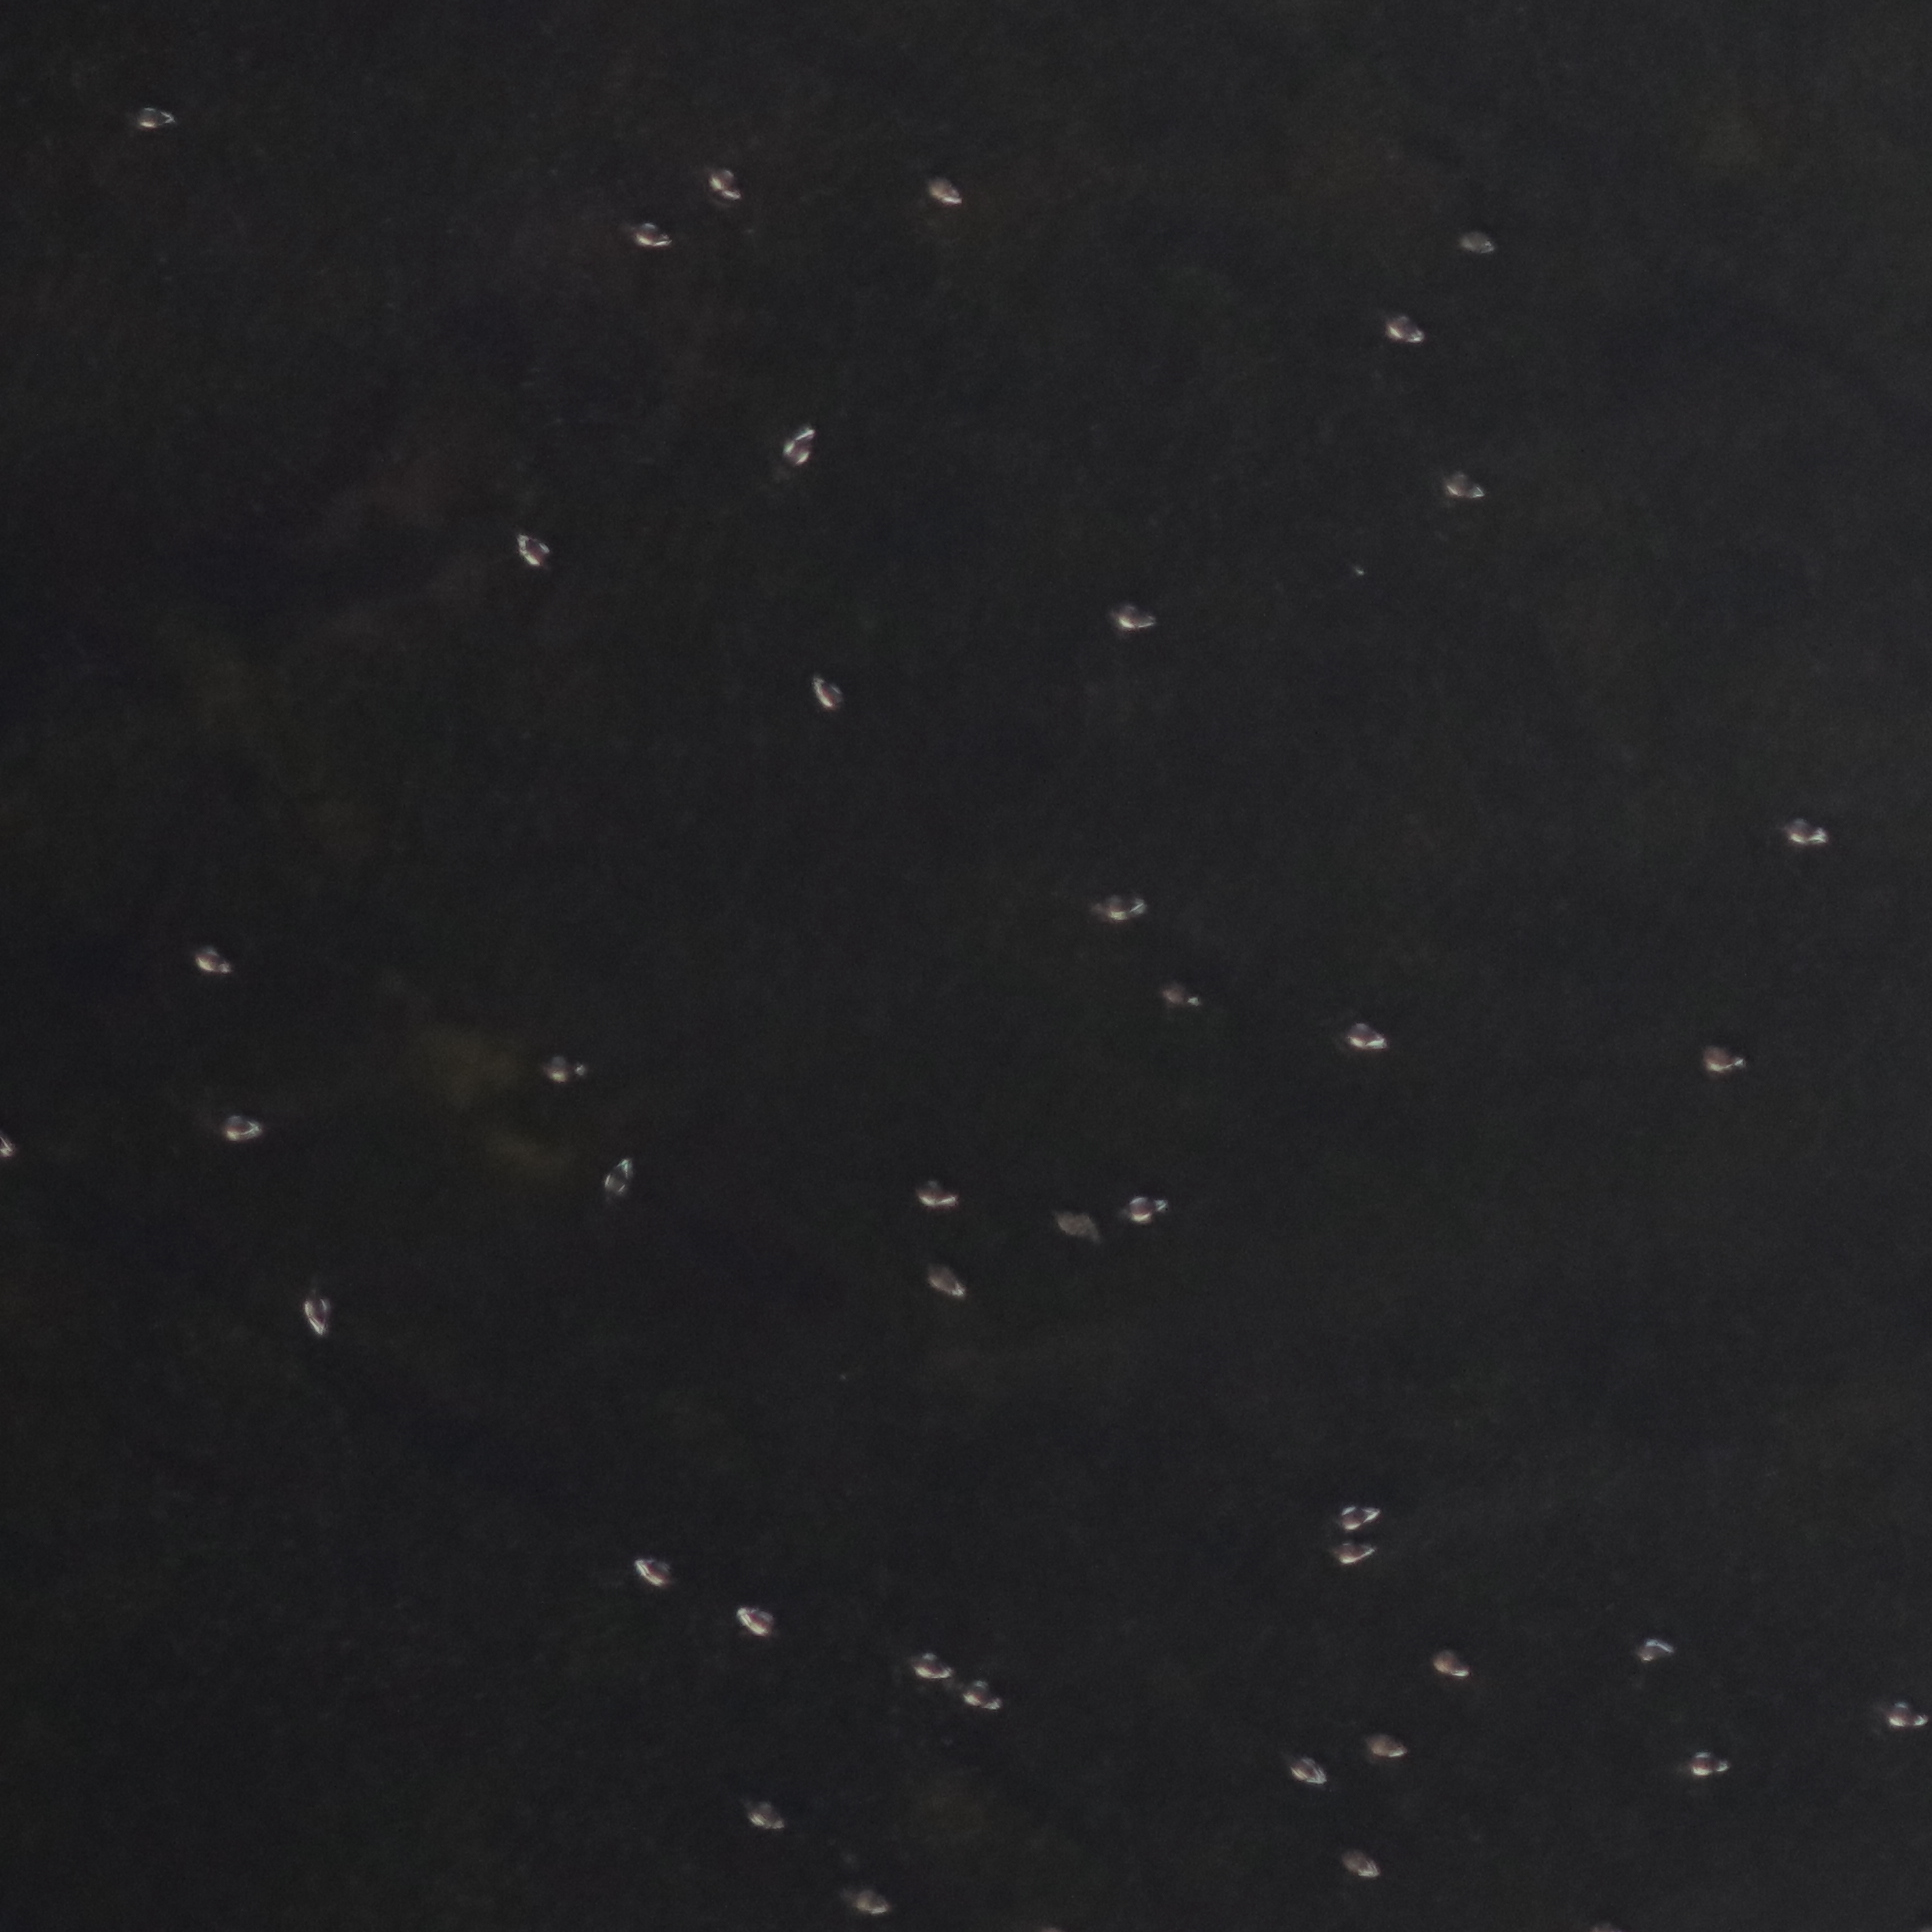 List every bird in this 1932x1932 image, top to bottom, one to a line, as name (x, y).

brant (154, 119)
brant (725, 183)
brant (942, 189)
brant (647, 234)
brant (1476, 242)
brant (1403, 330)
brant (799, 447)
brant (1462, 484)
brant (535, 554)
brant (1133, 618)
brant (830, 689)
brant (1799, 832)
brant (1126, 902)
brant (209, 960)
brant (1177, 991)
brant (1366, 1037)
brant (1722, 1060)
brant (565, 1069)
brant (241, 1129)
brant (617, 1181)
brant (934, 1191)
brant (1143, 1209)
brant (942, 1277)
brant (317, 1310)
brant (1354, 1515)
brant (1353, 1553)
brant (655, 1567)
brant (760, 1623)
brant (1657, 1649)
brant (1455, 1663)
brant (930, 1664)
brant (981, 1694)
brant (1903, 1715)
brant (1385, 1743)
brant (1705, 1761)
brant (1308, 1770)
brant (764, 1813)
brant (1360, 1860)
brant (867, 1897)